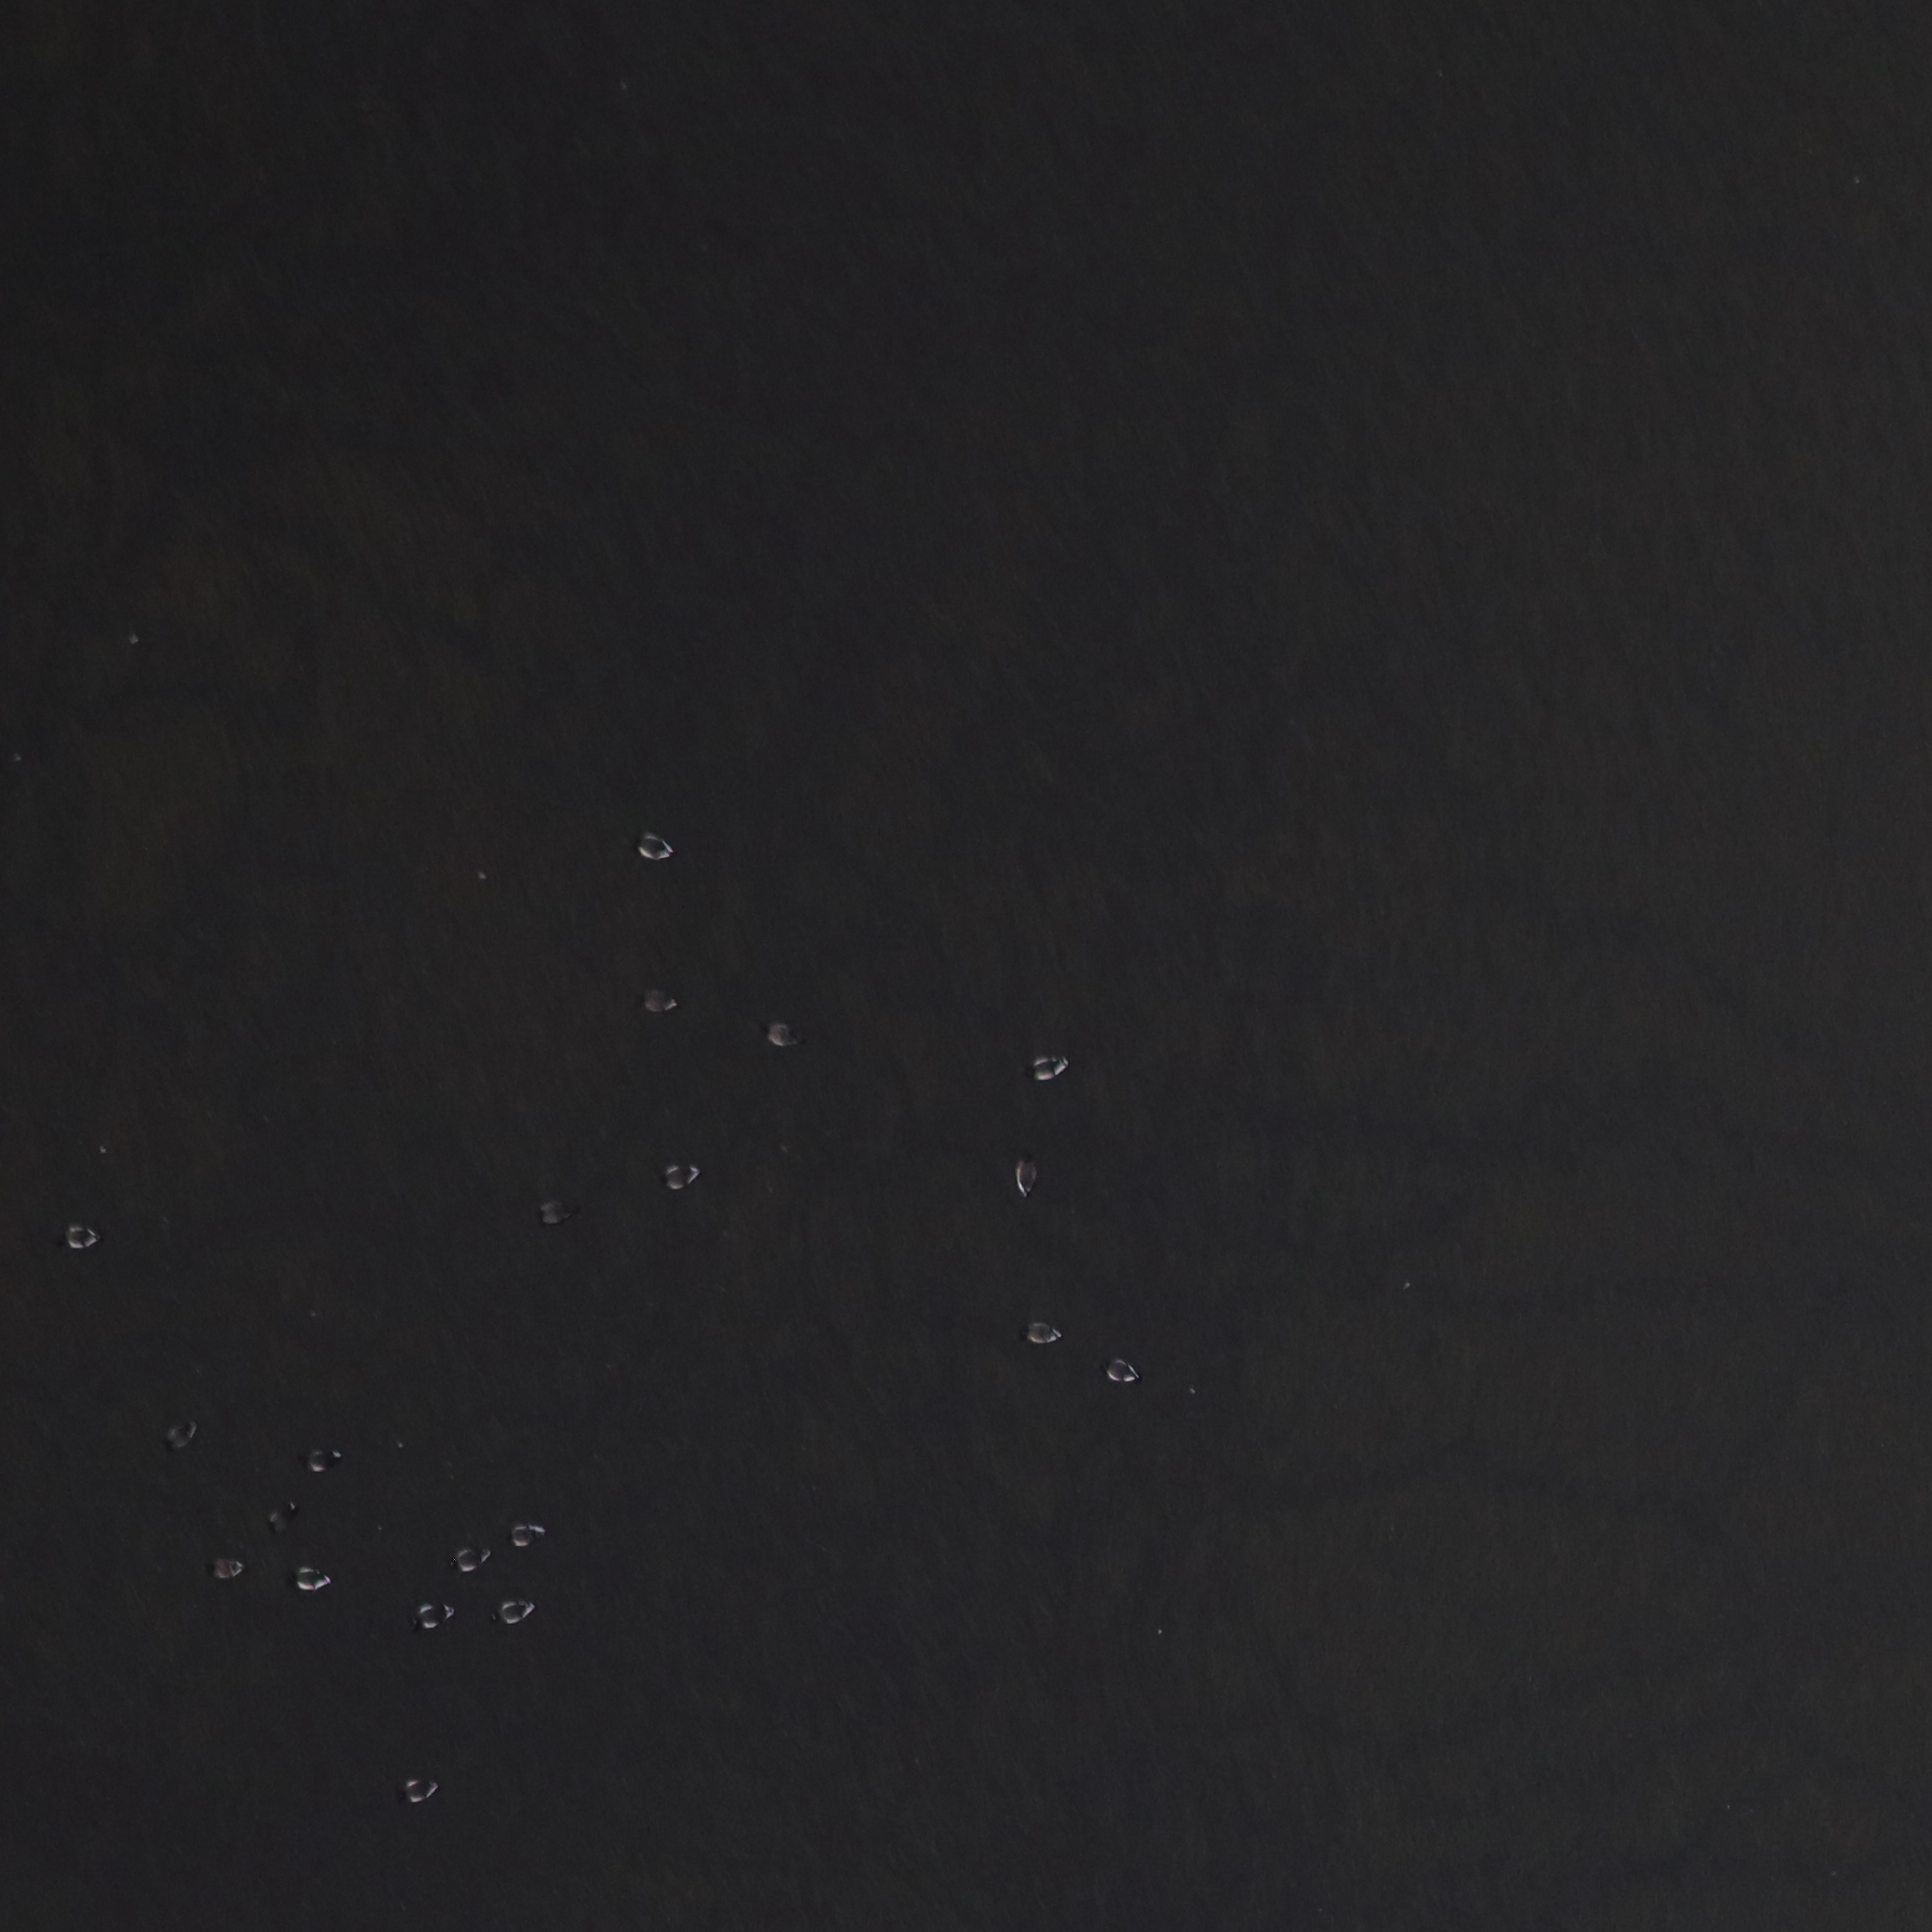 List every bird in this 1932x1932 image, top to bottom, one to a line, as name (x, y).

brant (652, 847)
brant (658, 1000)
brant (785, 1036)
brant (1048, 1069)
brant (1026, 1173)
brant (680, 1175)
brant (558, 1211)
brant (77, 1239)
brant (1042, 1333)
brant (1118, 1370)
brant (182, 1433)
brant (321, 1459)
brant (278, 1515)
brant (526, 1536)
brant (471, 1559)
brant (219, 1568)
brant (308, 1577)
brant (512, 1613)
brant (434, 1617)
brant (420, 1791)